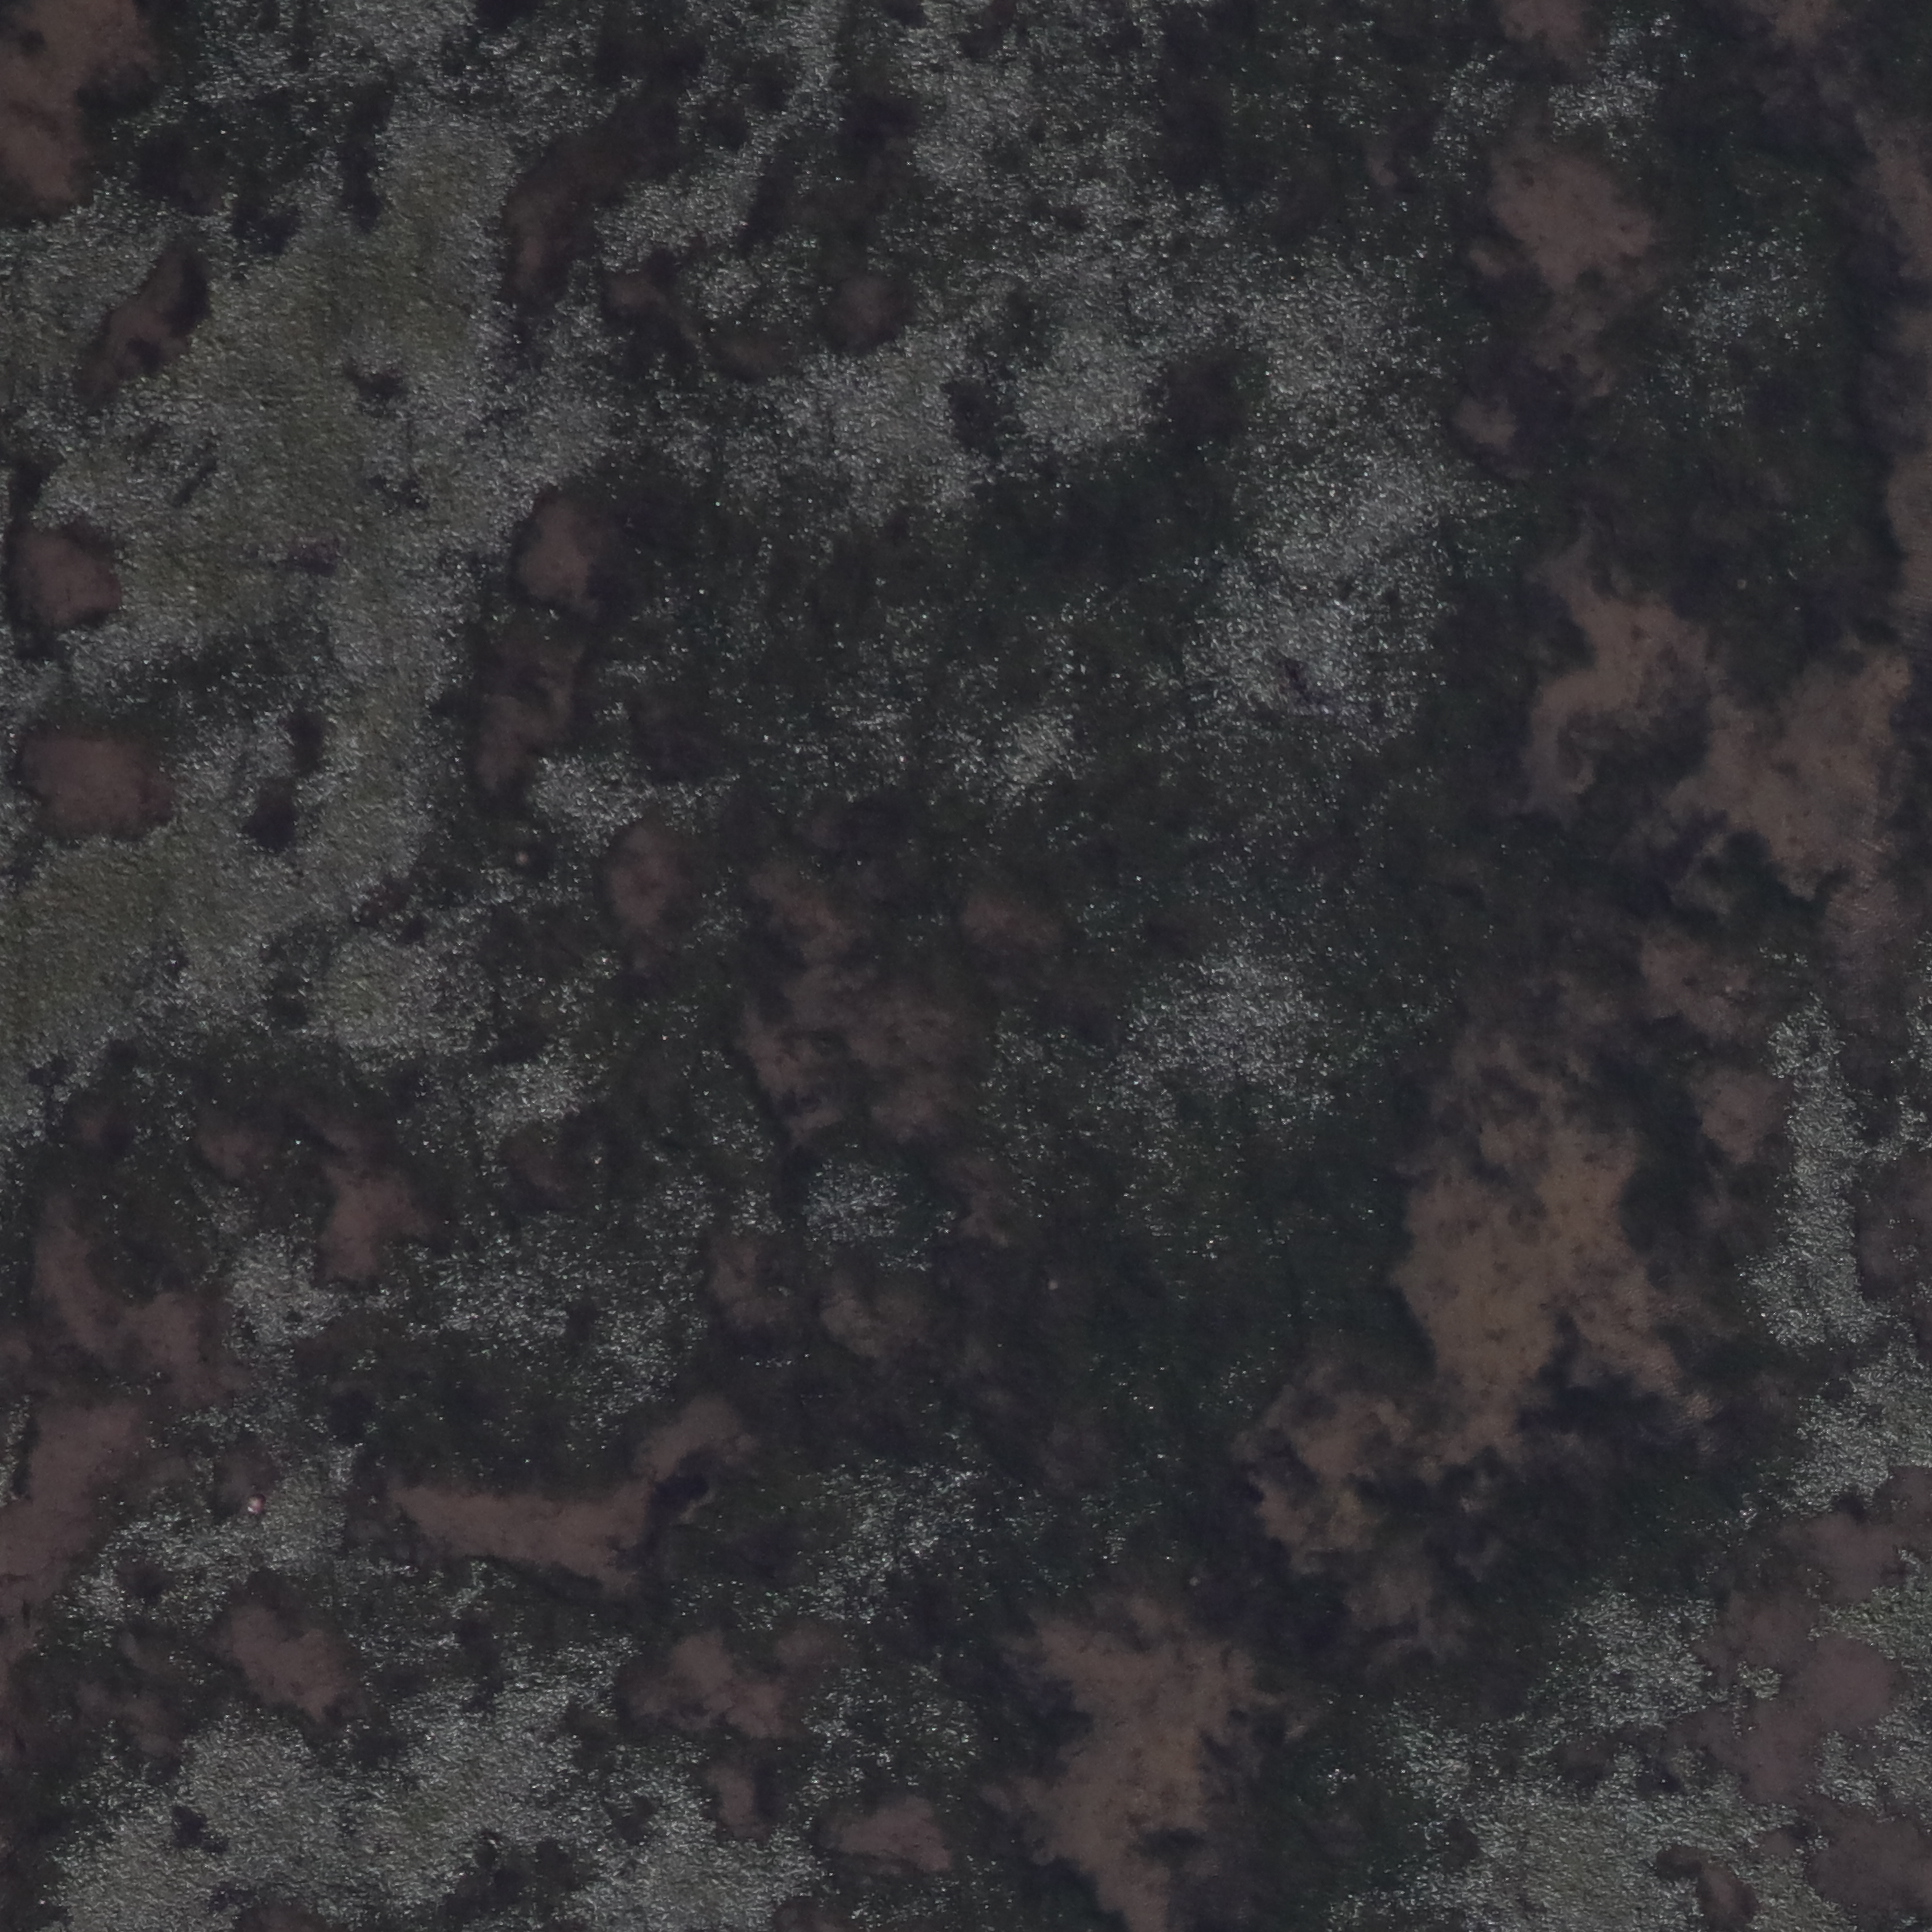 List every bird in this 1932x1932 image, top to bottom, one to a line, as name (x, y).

None